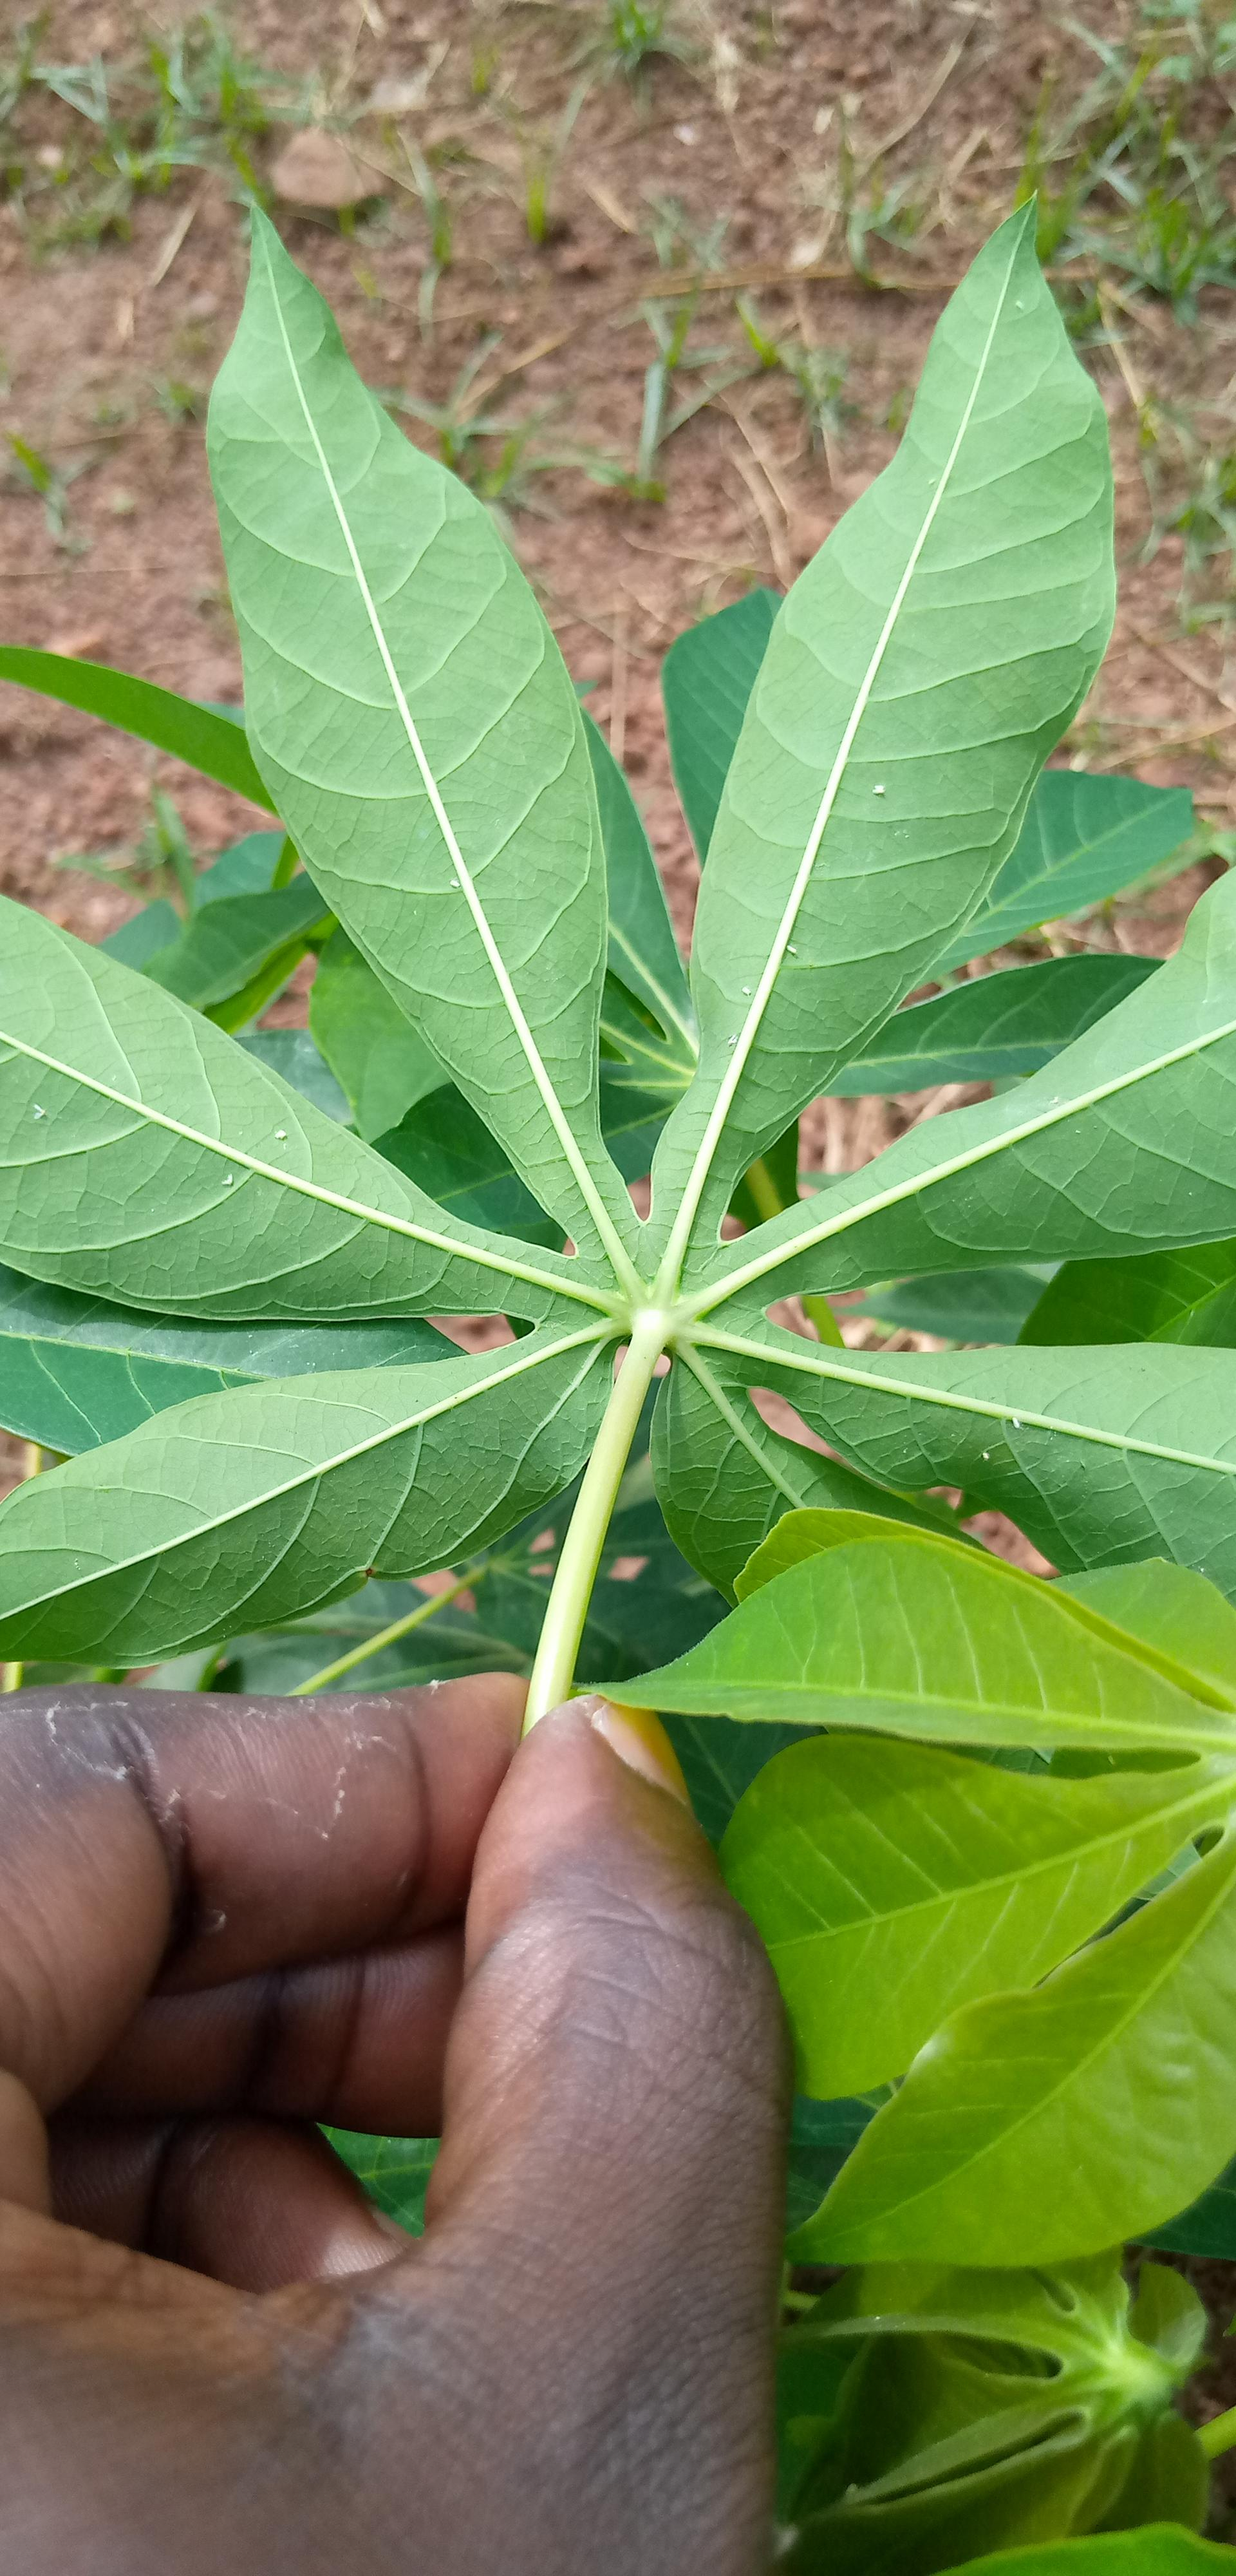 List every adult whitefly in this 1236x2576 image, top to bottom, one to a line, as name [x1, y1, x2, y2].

whitefly [870, 780, 886, 802]
whitefly [447, 878, 462, 890]
whitefly [785, 943, 800, 961]
whitefly [738, 984, 752, 996]
whitefly [724, 1036, 739, 1047]
whitefly [31, 1102, 48, 1124]
whitefly [272, 1126, 288, 1141]
whitefly [218, 1174, 239, 1186]
whitefly [1009, 1414, 1023, 1430]
whitefly [979, 1450, 991, 1463]